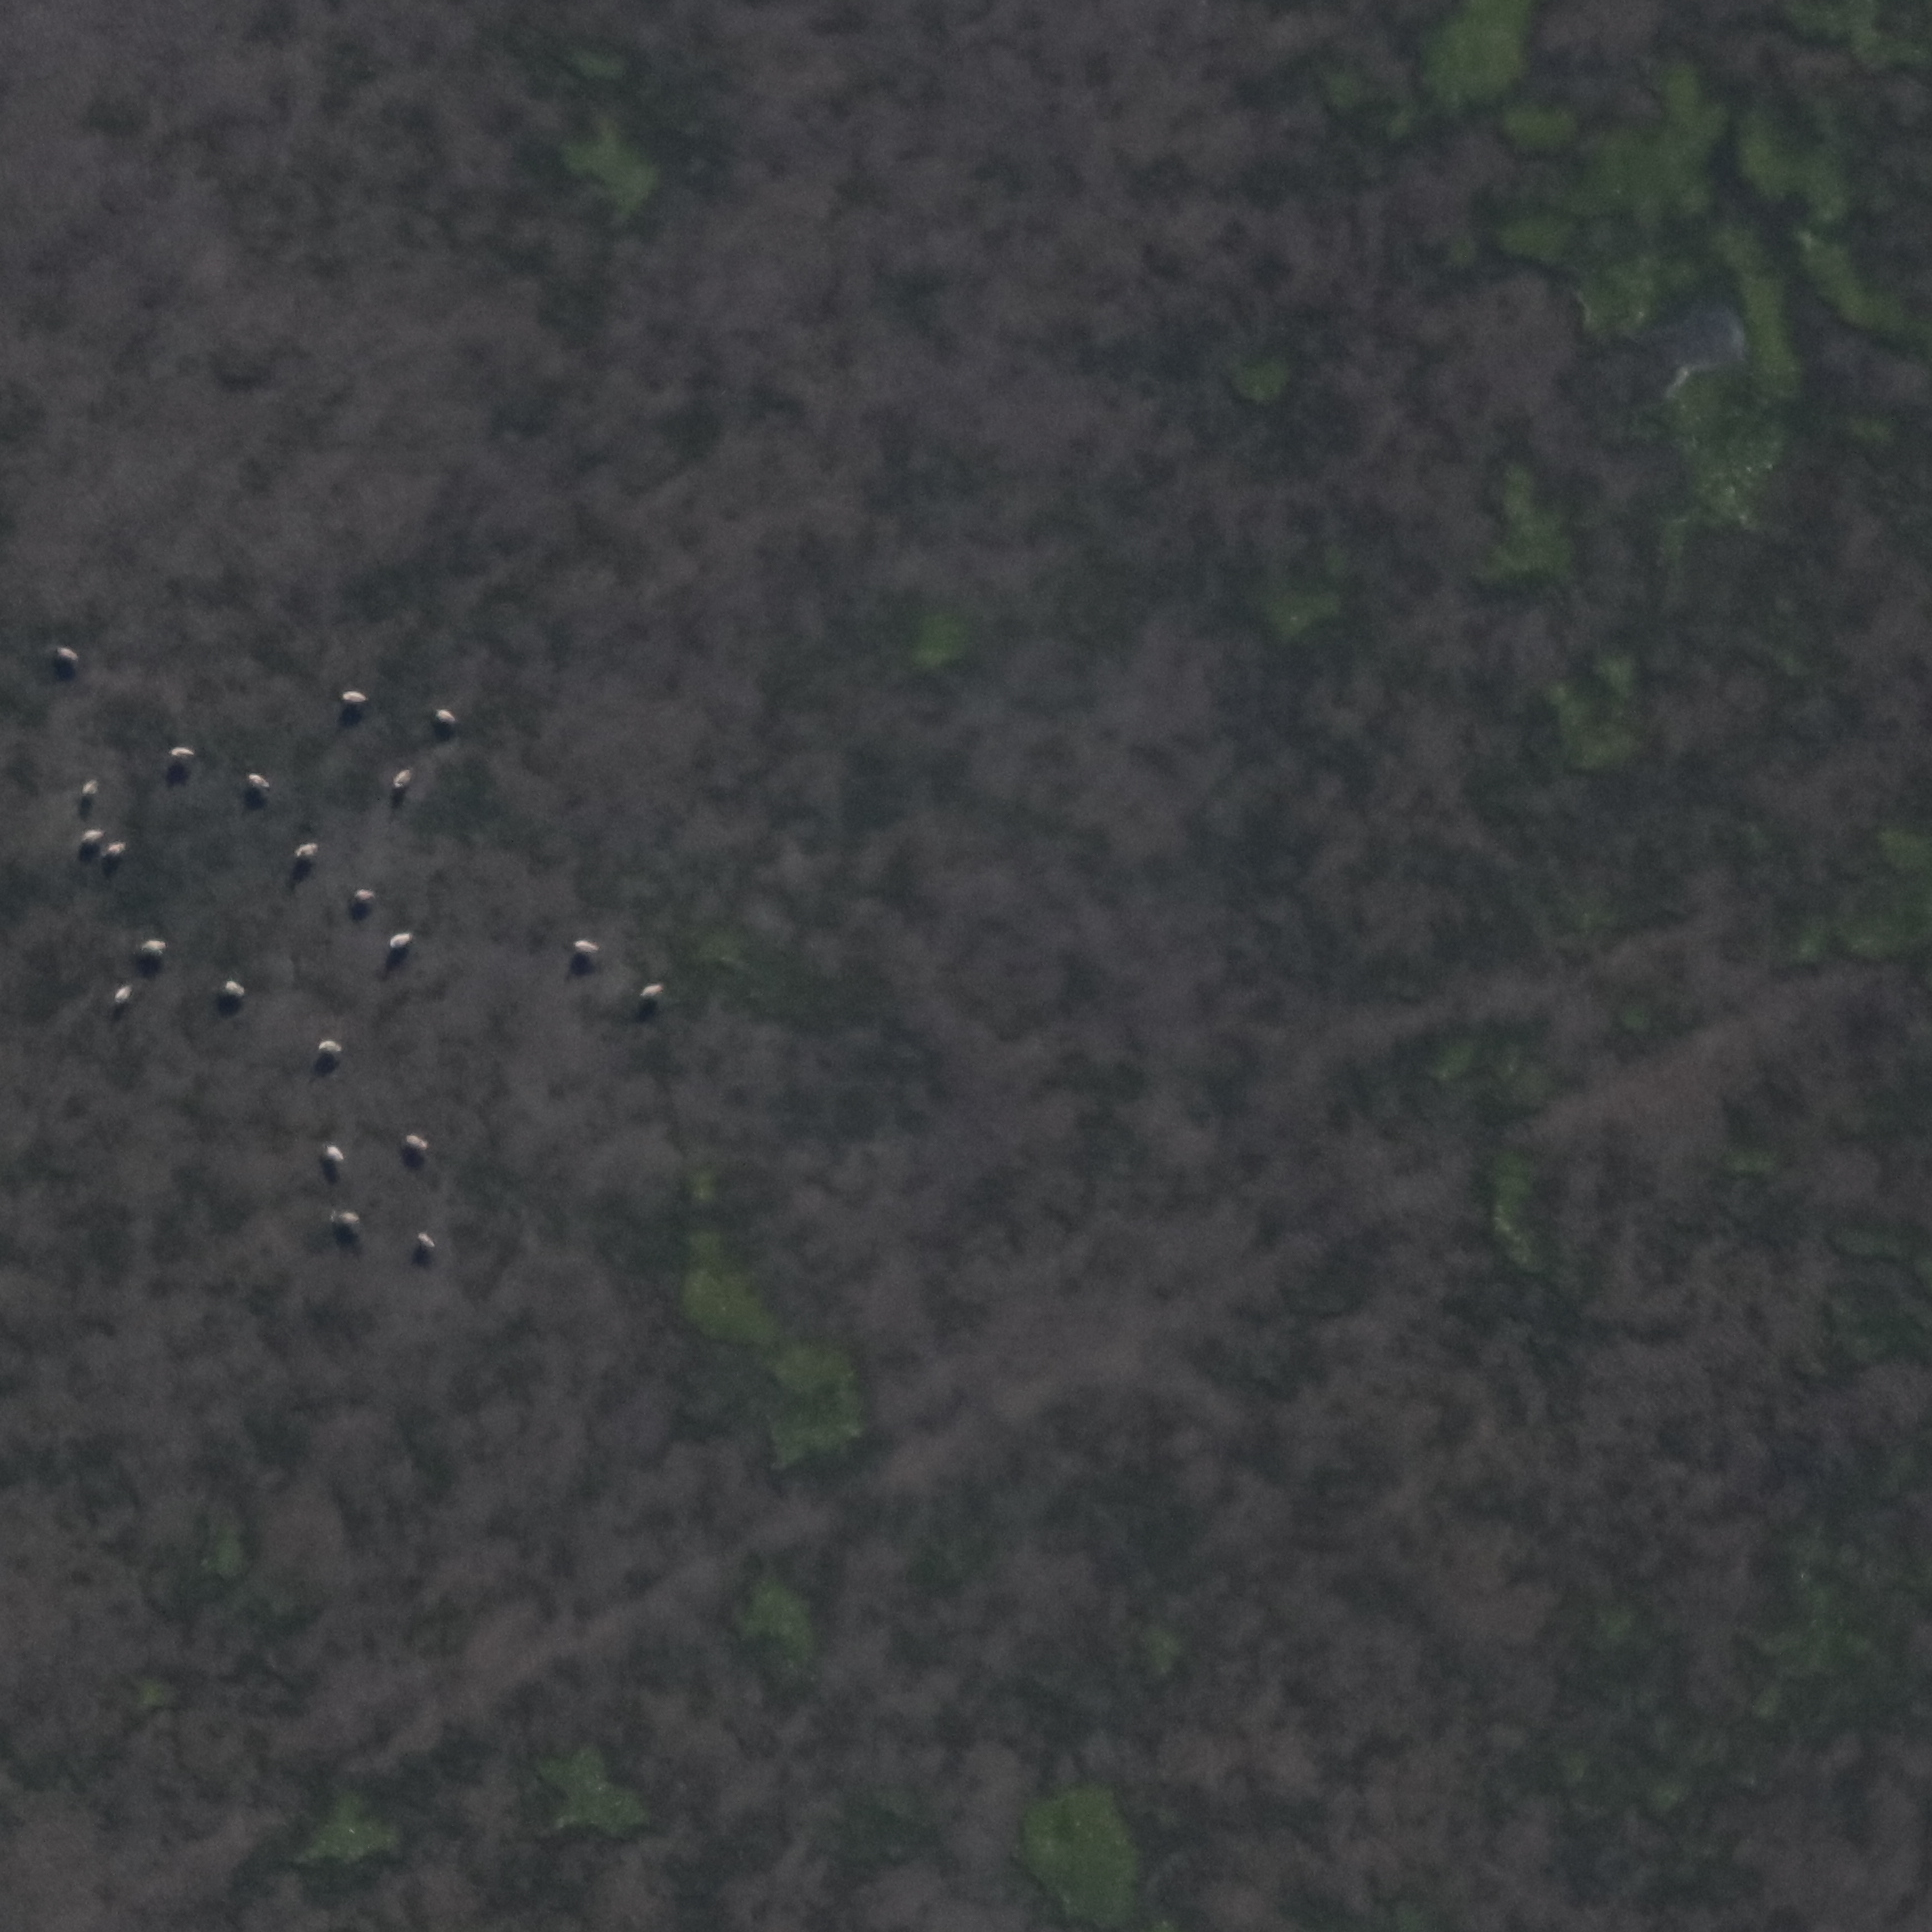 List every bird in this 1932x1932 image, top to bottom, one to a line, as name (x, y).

Canada goose (66, 655)
Canada goose (353, 696)
Canada goose (448, 715)
Canada goose (183, 753)
Canada goose (403, 778)
Canada goose (259, 782)
Canada goose (91, 788)
Canada goose (93, 837)
Canada goose (115, 849)
Canada goose (307, 852)
Canada goose (366, 896)
Canada goose (401, 941)
Canada goose (586, 947)
Canada goose (155, 948)
Canada goose (235, 989)
Canada goose (653, 991)
Canada goose (124, 994)
Canada goose (331, 1048)
Canada goose (419, 1143)
Canada goose (334, 1153)
Canada goose (348, 1218)
Canada goose (425, 1238)